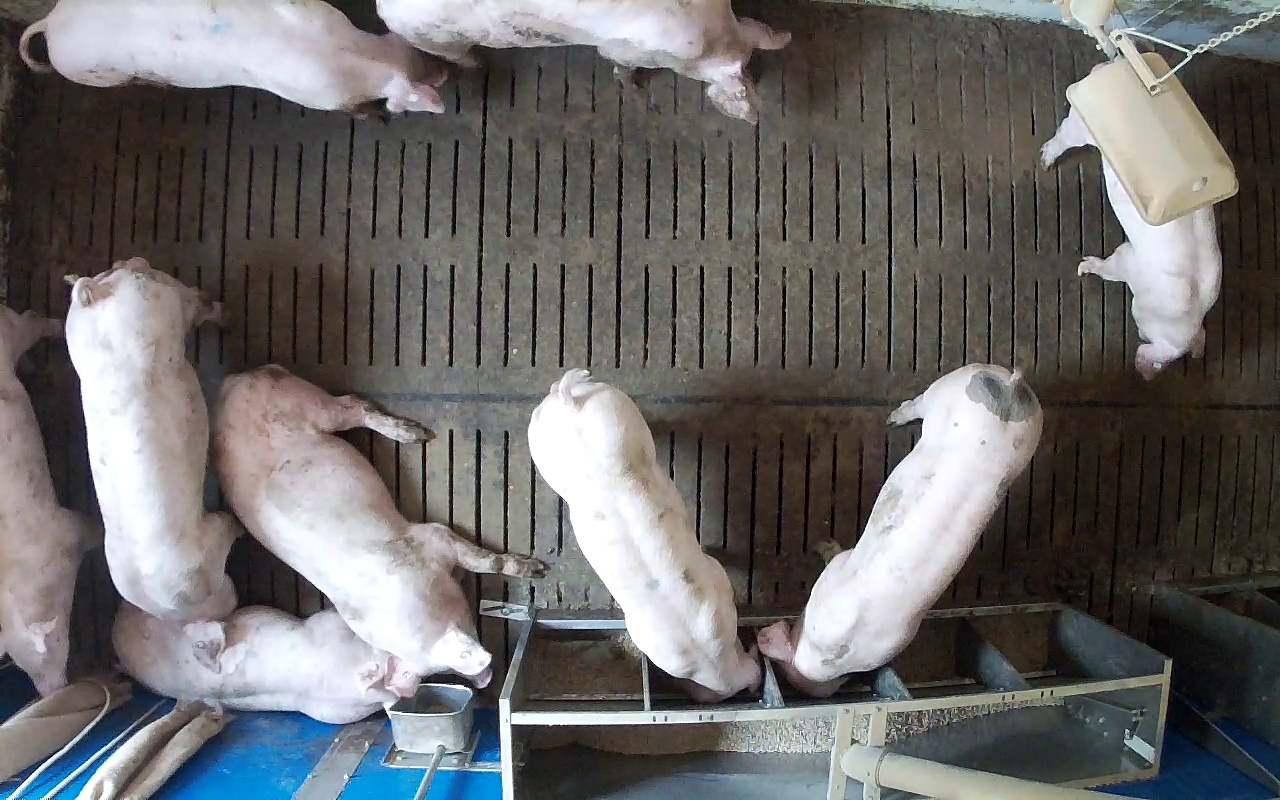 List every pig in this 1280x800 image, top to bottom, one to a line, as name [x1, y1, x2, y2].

pig [16, 0, 452, 120]
pig [376, 0, 793, 128]
pig [1039, 62, 1223, 383]
pig [65, 254, 249, 676]
pig [1, 297, 106, 701]
pig [757, 363, 1046, 702]
pig [214, 365, 546, 698]
pig [527, 367, 762, 704]
pig [112, 595, 401, 725]